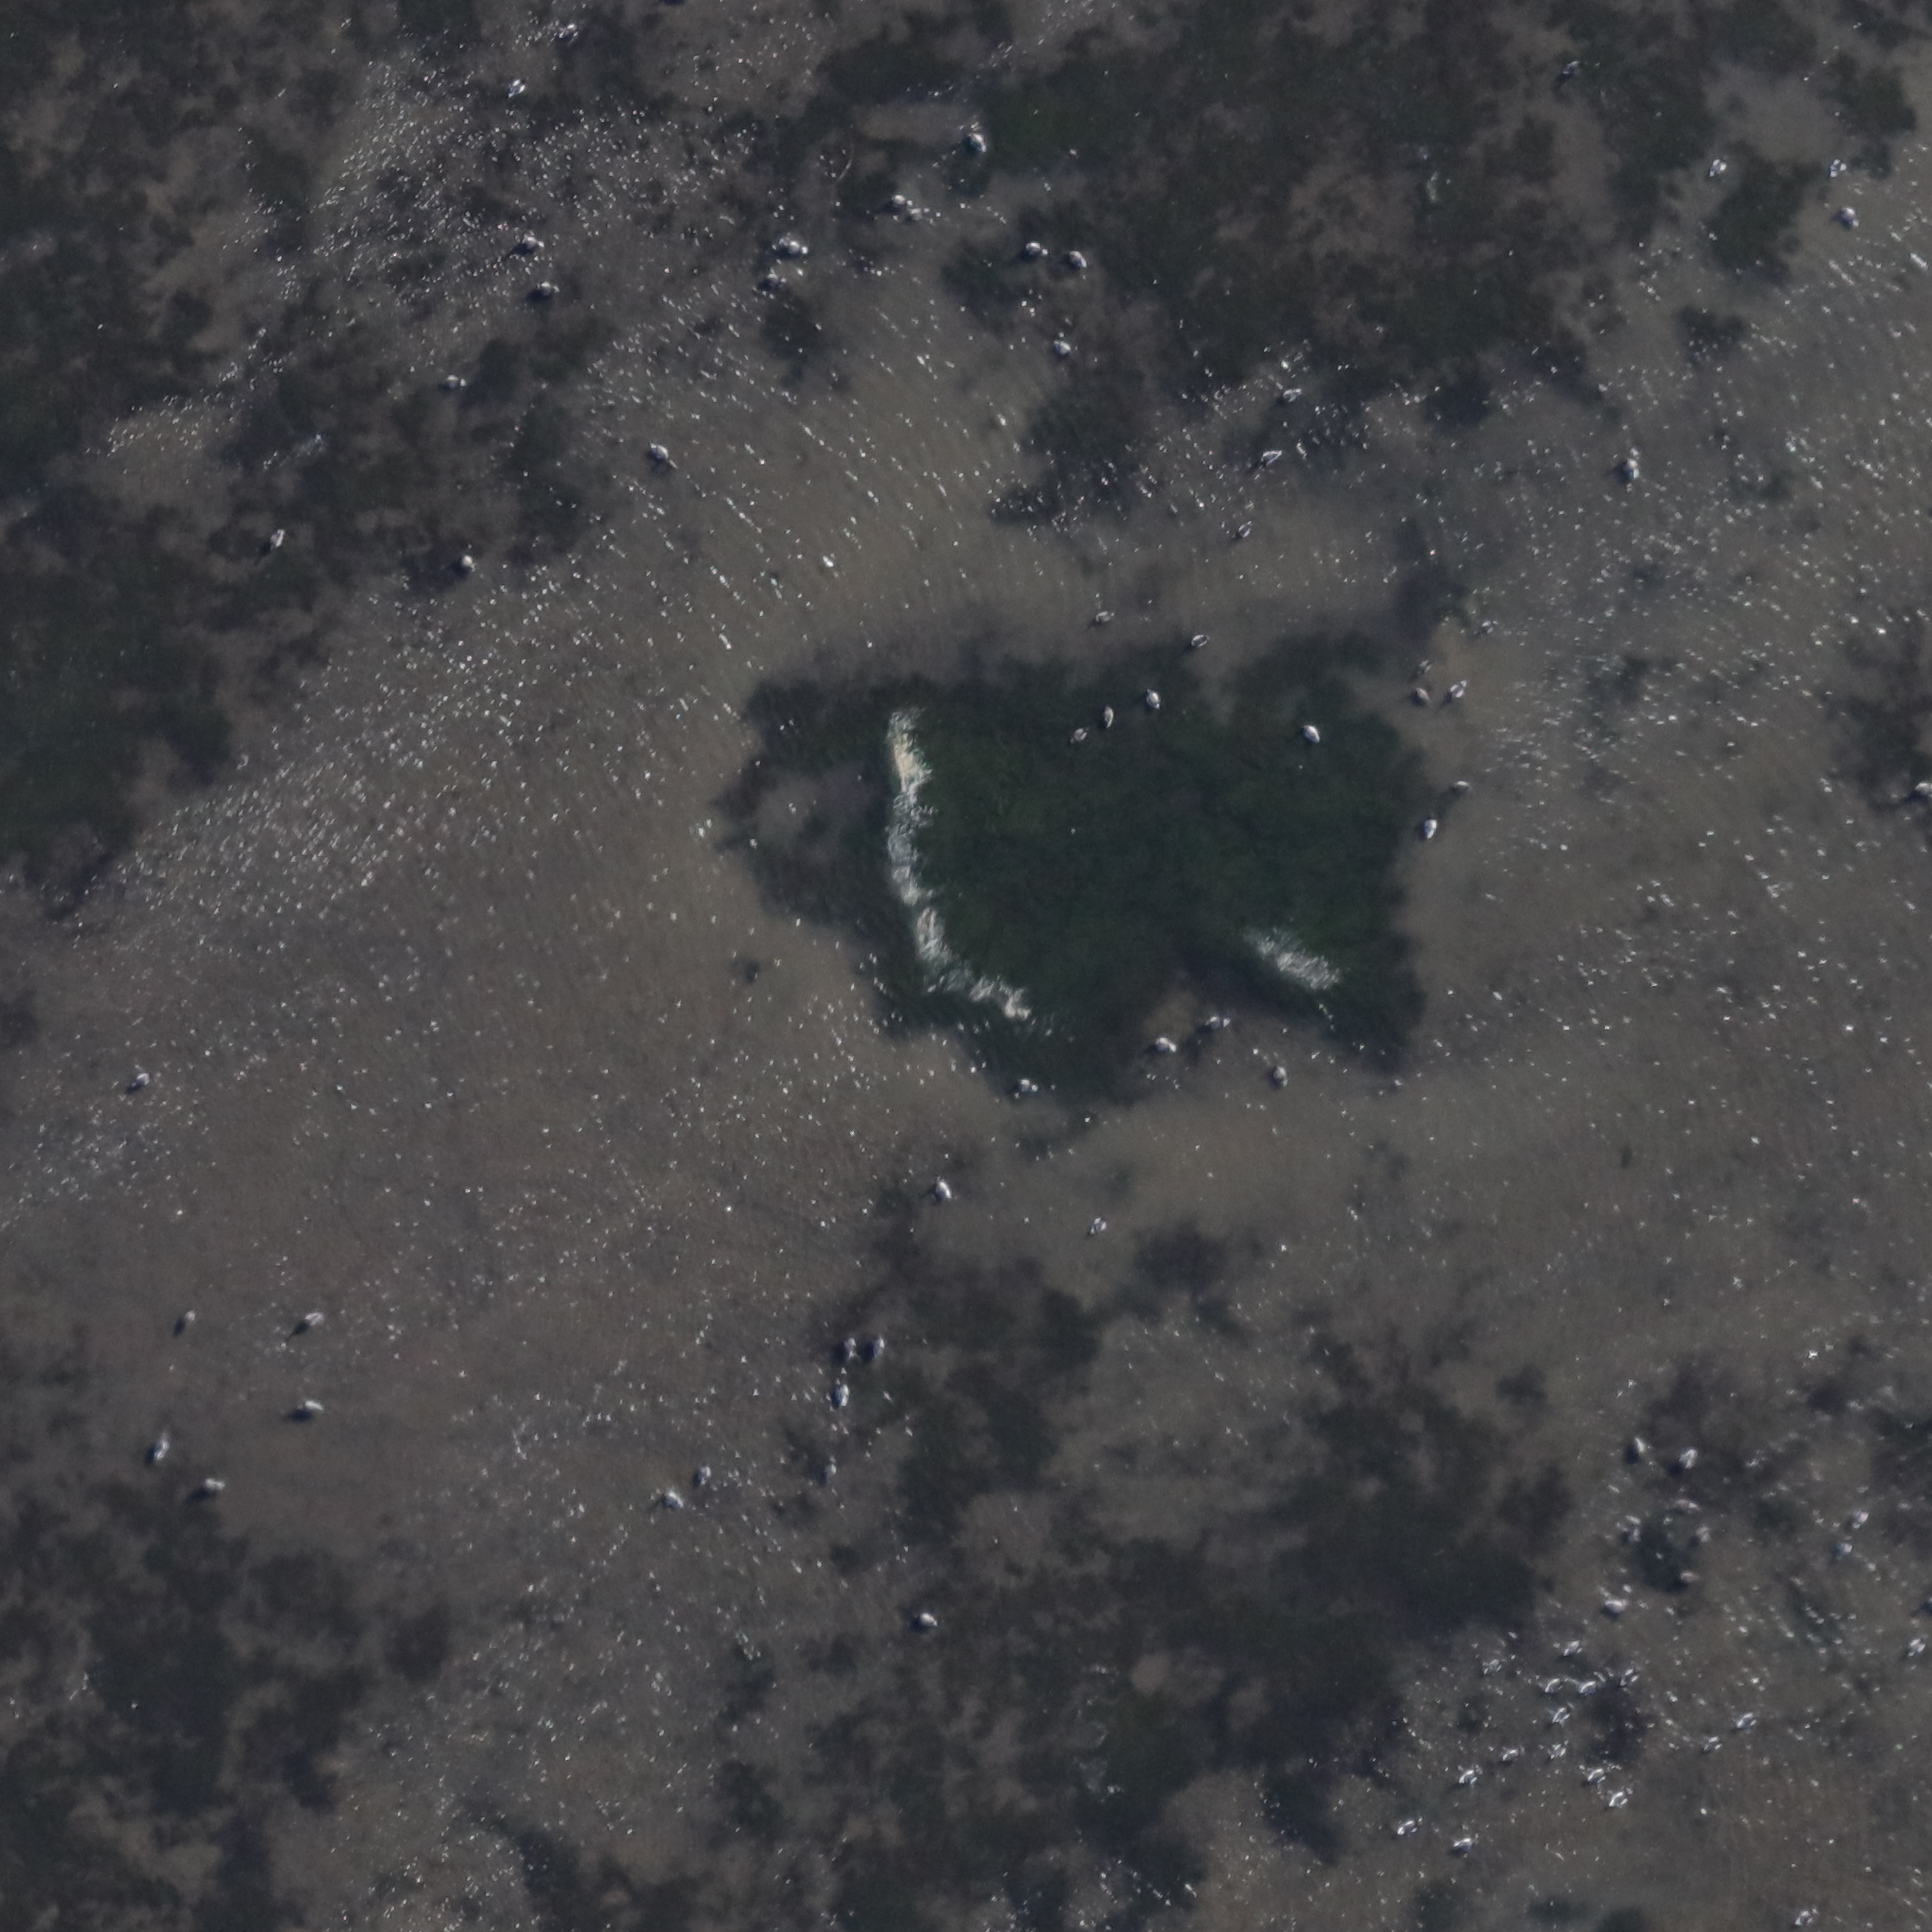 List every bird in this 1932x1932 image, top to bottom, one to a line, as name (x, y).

brant (571, 30)
brant (1573, 69)
brant (518, 87)
brant (976, 139)
brant (1839, 166)
brant (1718, 167)
brant (900, 202)
brant (915, 212)
brant (1849, 216)
brant (531, 244)
brant (795, 248)
brant (1034, 248)
brant (1076, 259)
brant (774, 278)
brant (544, 288)
brant (1065, 347)
brant (454, 382)
brant (1289, 398)
brant (660, 453)
brant (1269, 458)
brant (1628, 464)
brant (1244, 531)
brant (275, 539)
brant (830, 558)
brant (466, 563)
brant (1105, 617)
brant (1487, 627)
brant (1199, 641)
brant (1423, 667)
brant (1457, 690)
brant (1423, 695)
brant (1152, 700)
brant (1107, 714)
brant (1311, 733)
brant (1079, 735)
brant (1460, 786)
brant (1928, 789)
brant (1429, 827)
brant (1216, 1023)
brant (1165, 1045)
brant (1279, 1076)
brant (141, 1081)
brant (1025, 1087)
brant (942, 1188)
brant (1098, 1227)
brant (189, 1316)
brant (314, 1318)
brant (850, 1348)
brant (878, 1349)
brant (842, 1397)
brant (313, 1406)
brant (1644, 1446)
brant (162, 1447)
brant (1698, 1456)
brant (830, 1470)
brant (702, 1474)
brant (214, 1488)
brant (673, 1500)
brant (1687, 1510)
brant (1857, 1518)
brant (1711, 1529)
brant (1635, 1536)
brant (1847, 1549)
brant (1696, 1575)
brant (1615, 1604)
brant (926, 1620)
brant (1574, 1650)
brant (1916, 1650)
brant (1496, 1663)
brant (1635, 1672)
brant (1557, 1683)
brant (1588, 1691)
brant (1561, 1713)
brant (1753, 1721)
brant (1710, 1744)
brant (1562, 1750)
brant (1508, 1751)
brant (1469, 1775)
brant (1596, 1776)
brant (1620, 1797)
brant (1407, 1828)
brant (1464, 1845)
brant (1805, 1917)